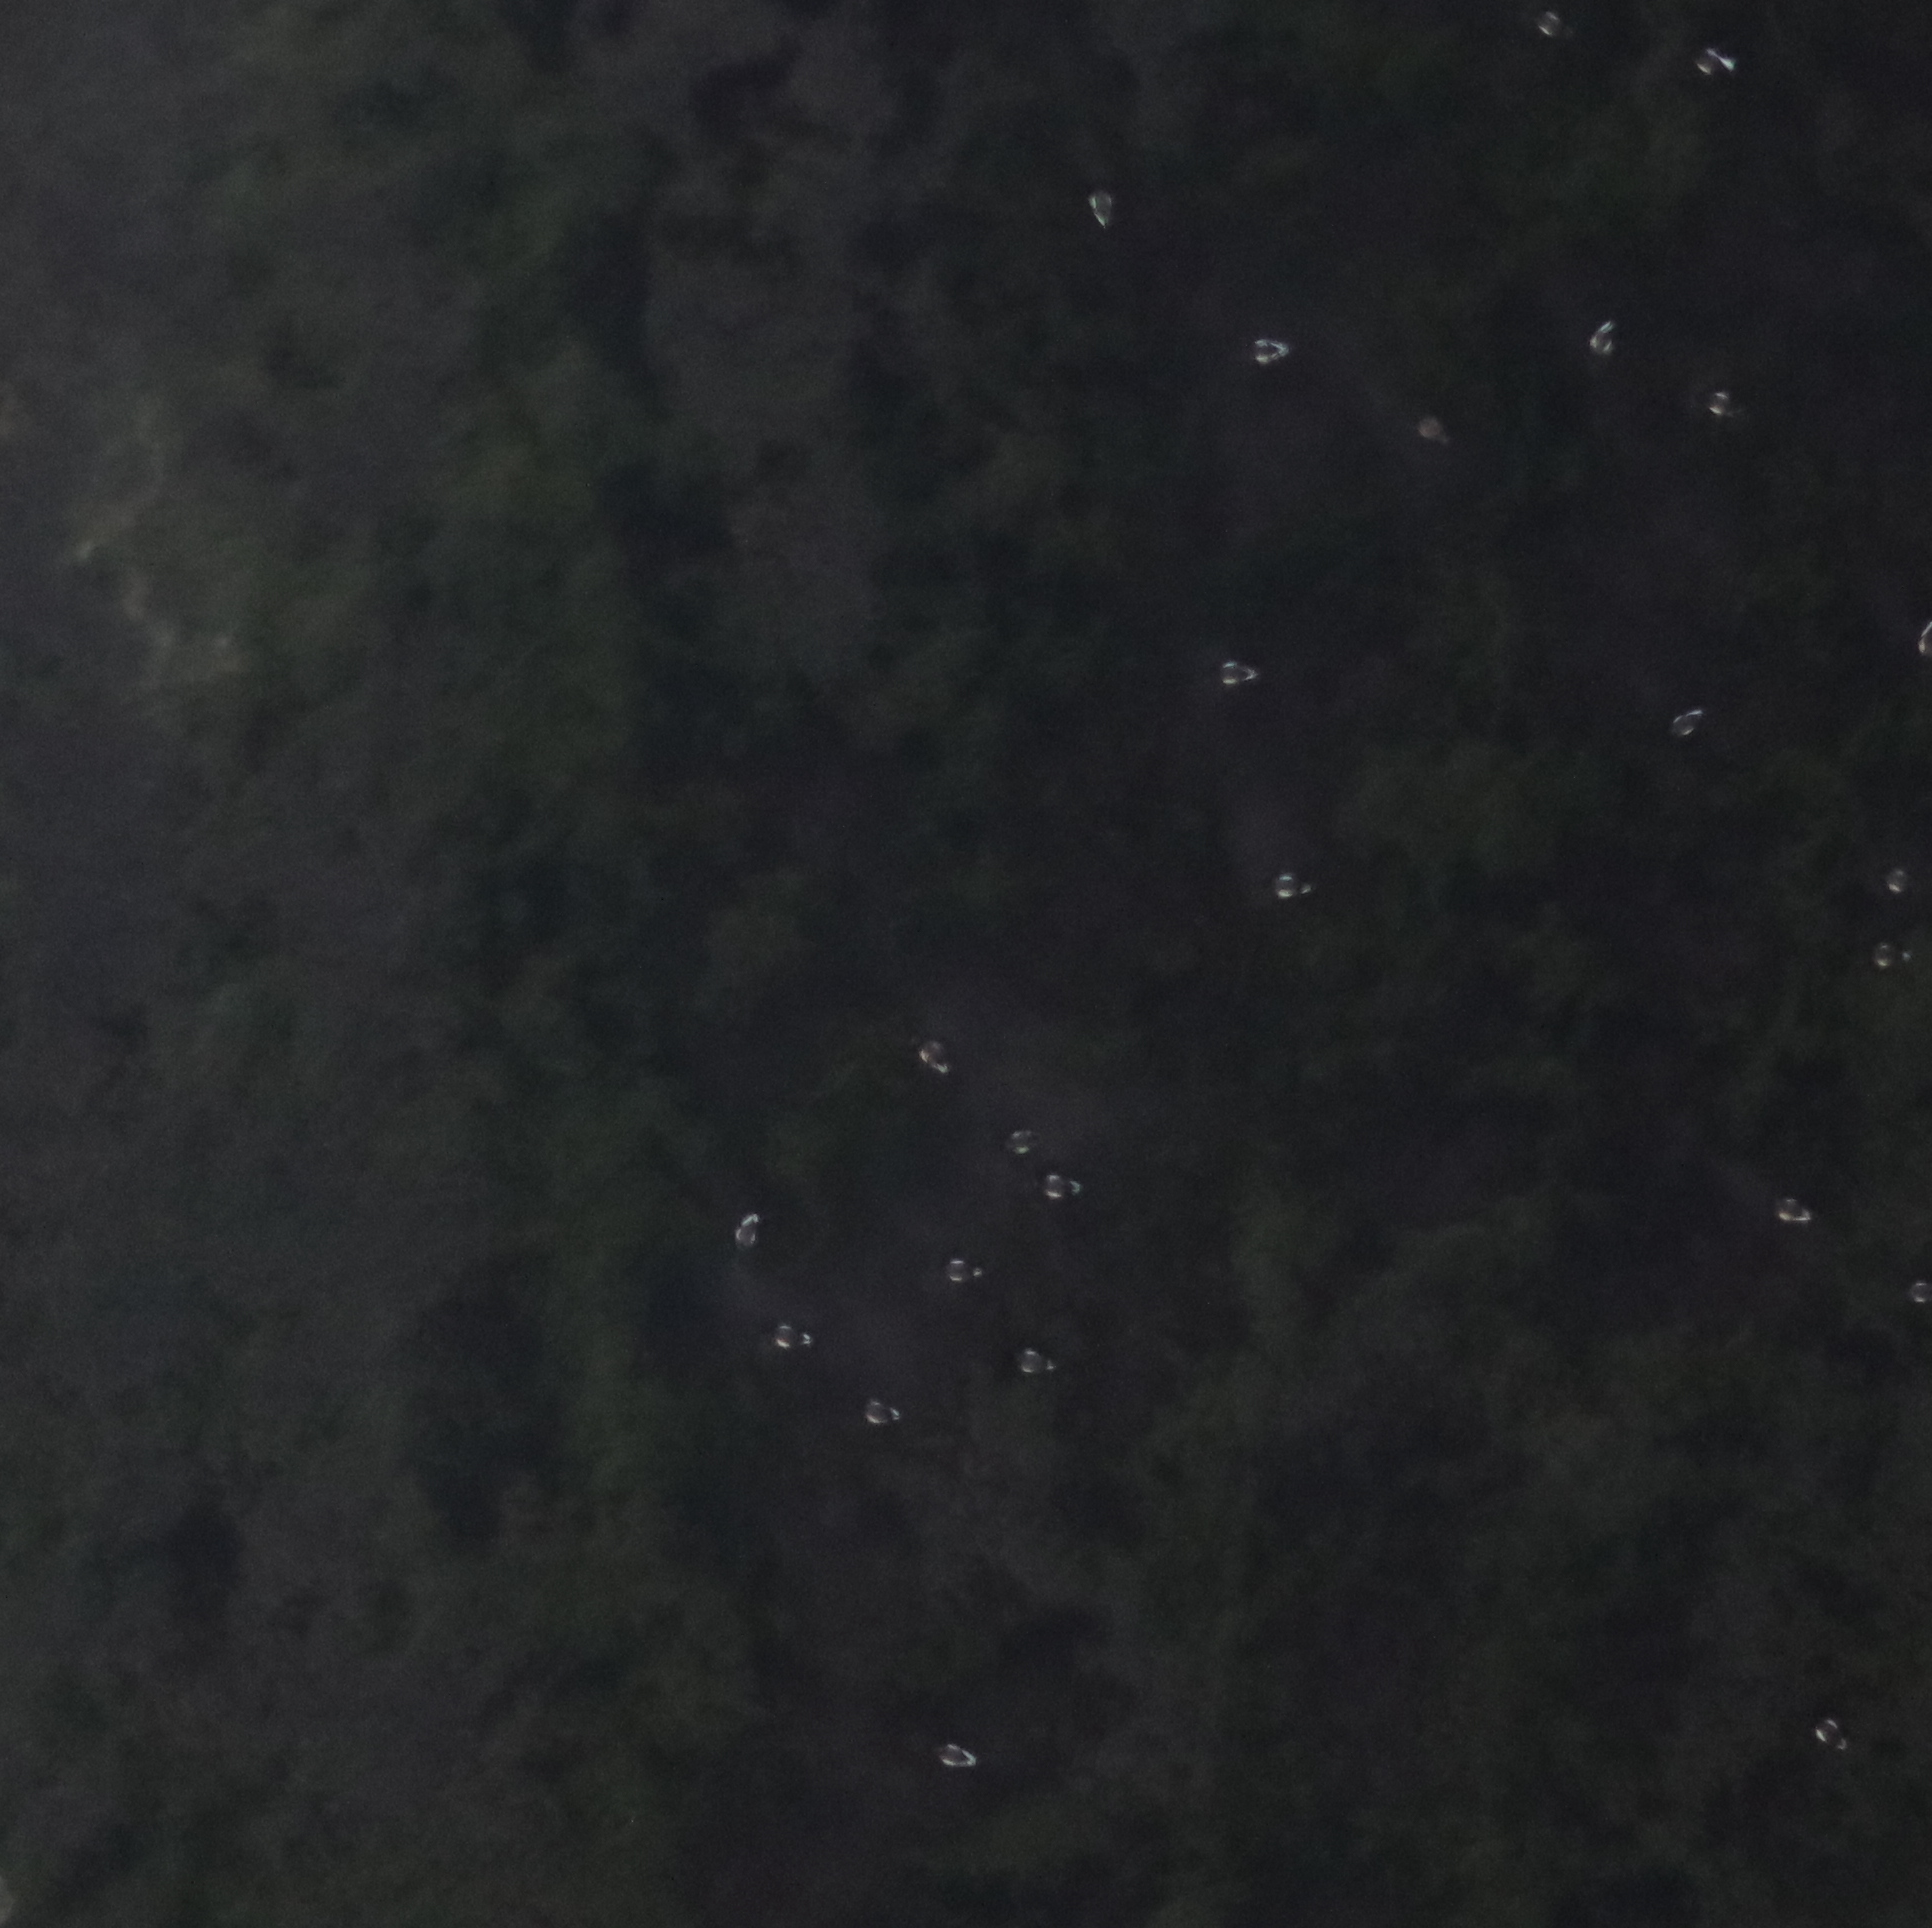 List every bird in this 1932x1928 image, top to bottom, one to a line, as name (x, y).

brant (1549, 27)
brant (1712, 61)
brant (1104, 207)
brant (1605, 327)
brant (1263, 351)
brant (1720, 408)
brant (1431, 434)
brant (1929, 640)
brant (1234, 673)
brant (1686, 724)
brant (1889, 877)
brant (1290, 887)
brant (1894, 959)
brant (933, 1054)
brant (1015, 1141)
brant (1058, 1186)
brant (1793, 1209)
brant (755, 1228)
brant (961, 1271)
brant (1923, 1290)
brant (788, 1336)
brant (1035, 1362)
brant (879, 1413)
brant (1831, 1732)
brant (954, 1756)